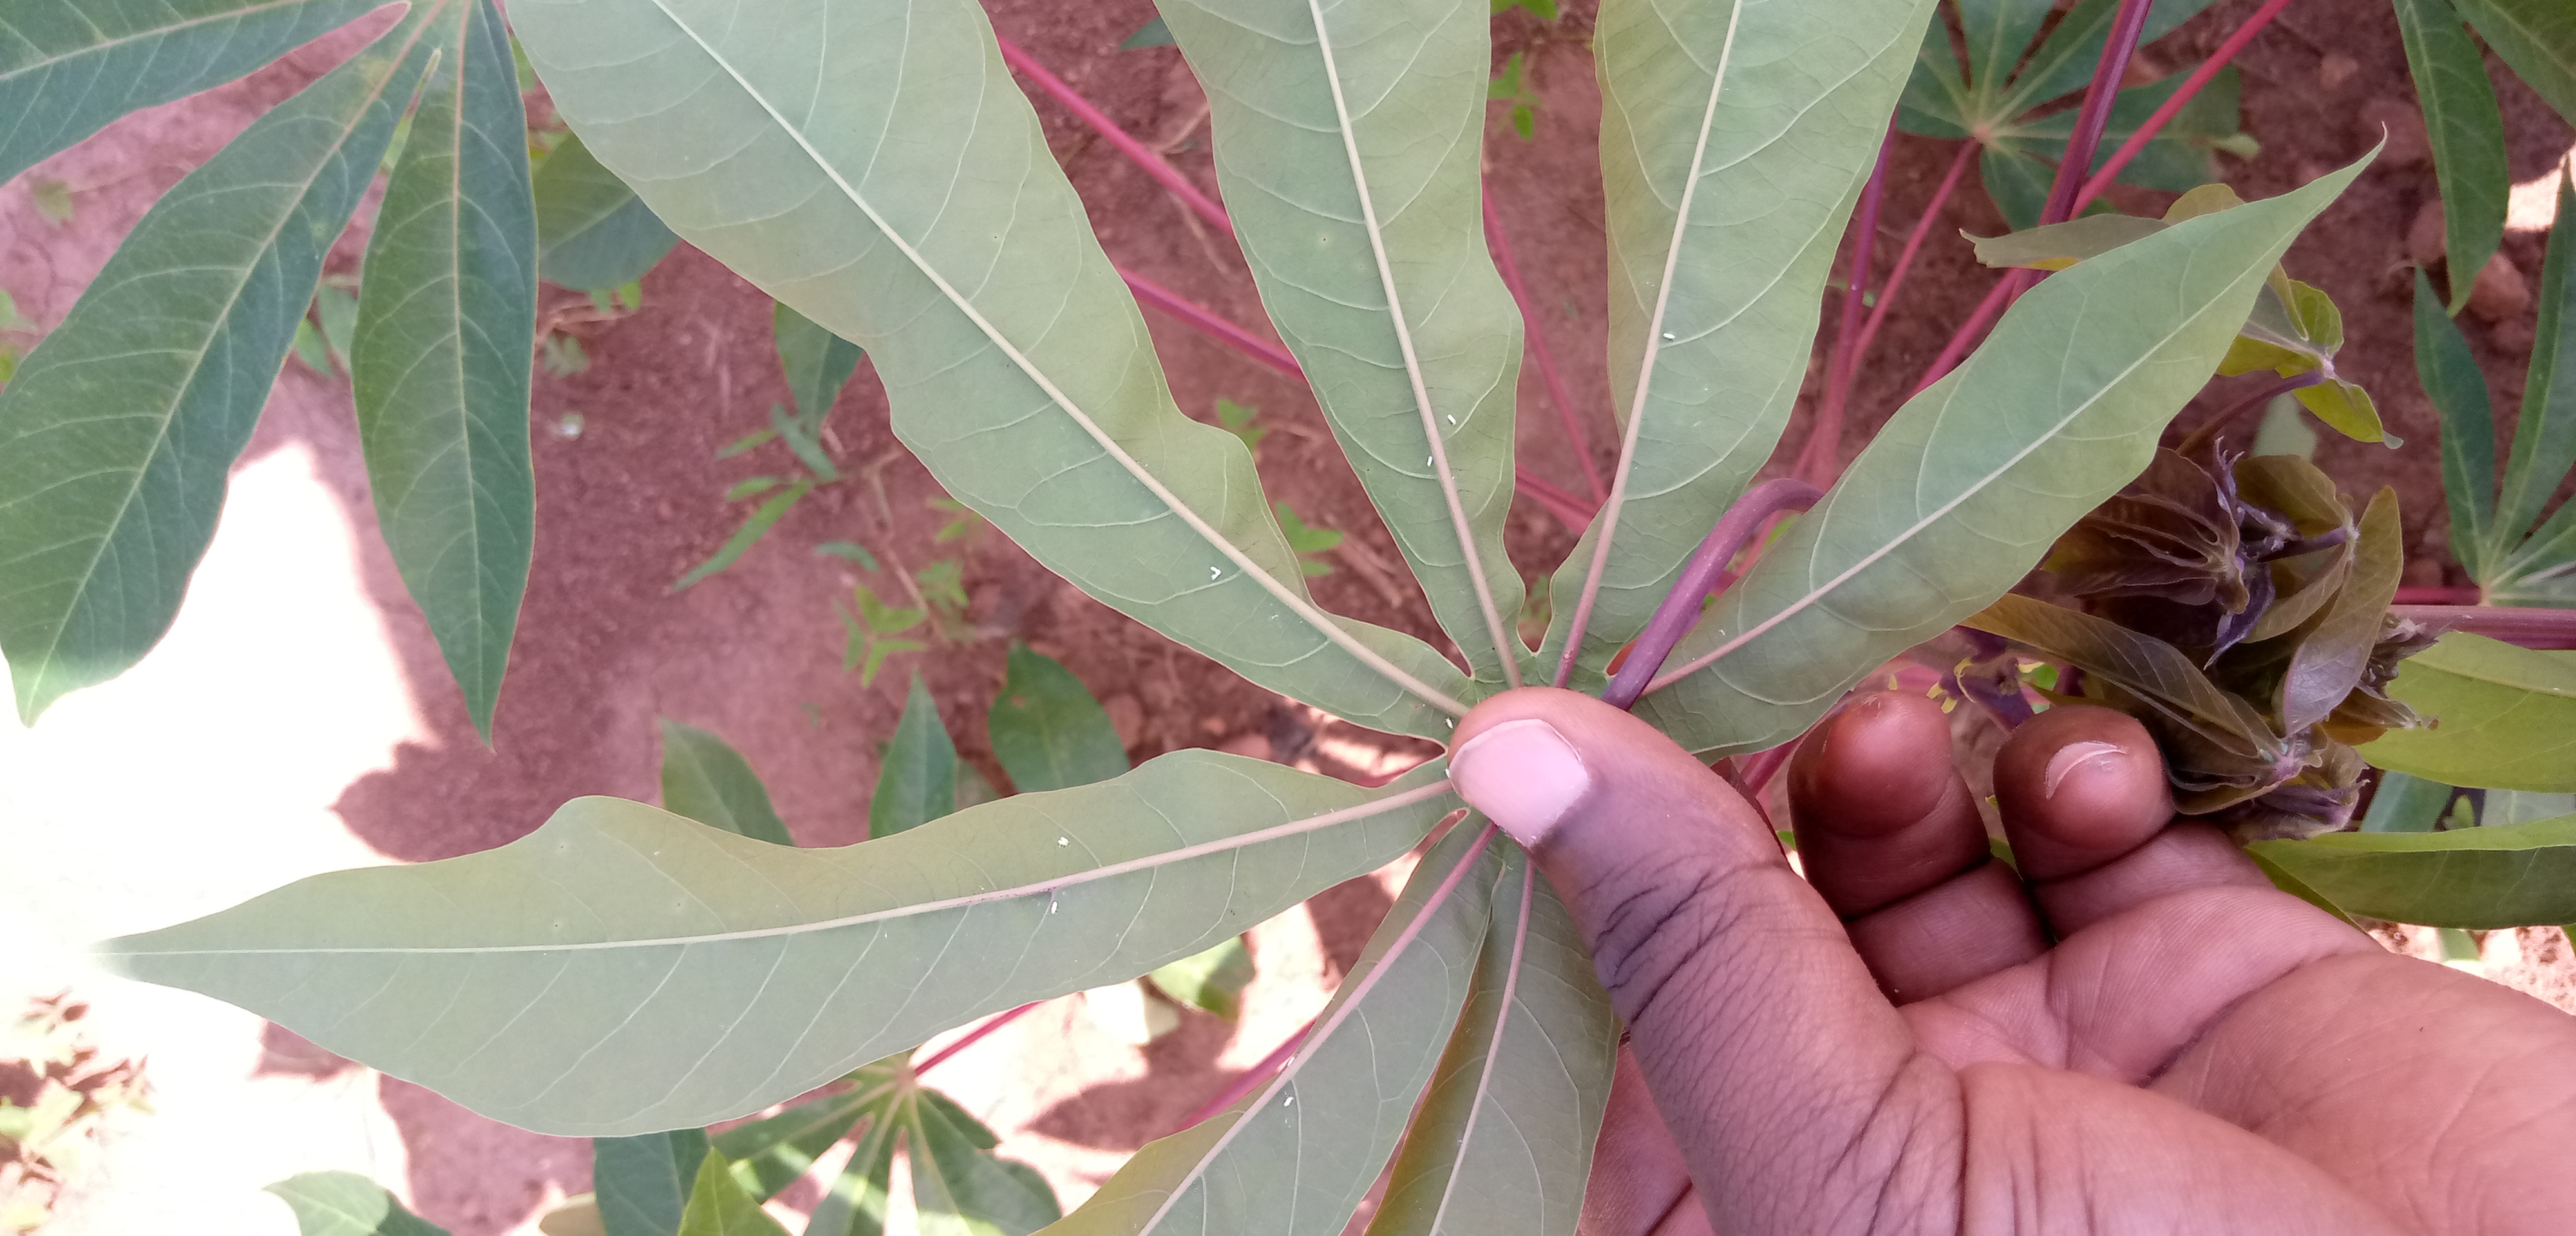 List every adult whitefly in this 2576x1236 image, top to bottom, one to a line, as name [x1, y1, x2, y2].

whitefly [1654, 317, 1690, 359]
whitefly [1438, 406, 1461, 436]
whitefly [1416, 448, 1444, 478]
whitefly [1202, 554, 1228, 586]
whitefly [1440, 706, 1455, 734]
whitefly [1052, 823, 1086, 857]
whitefly [1042, 891, 1066, 922]
whitefly [1275, 1090, 1307, 1116]